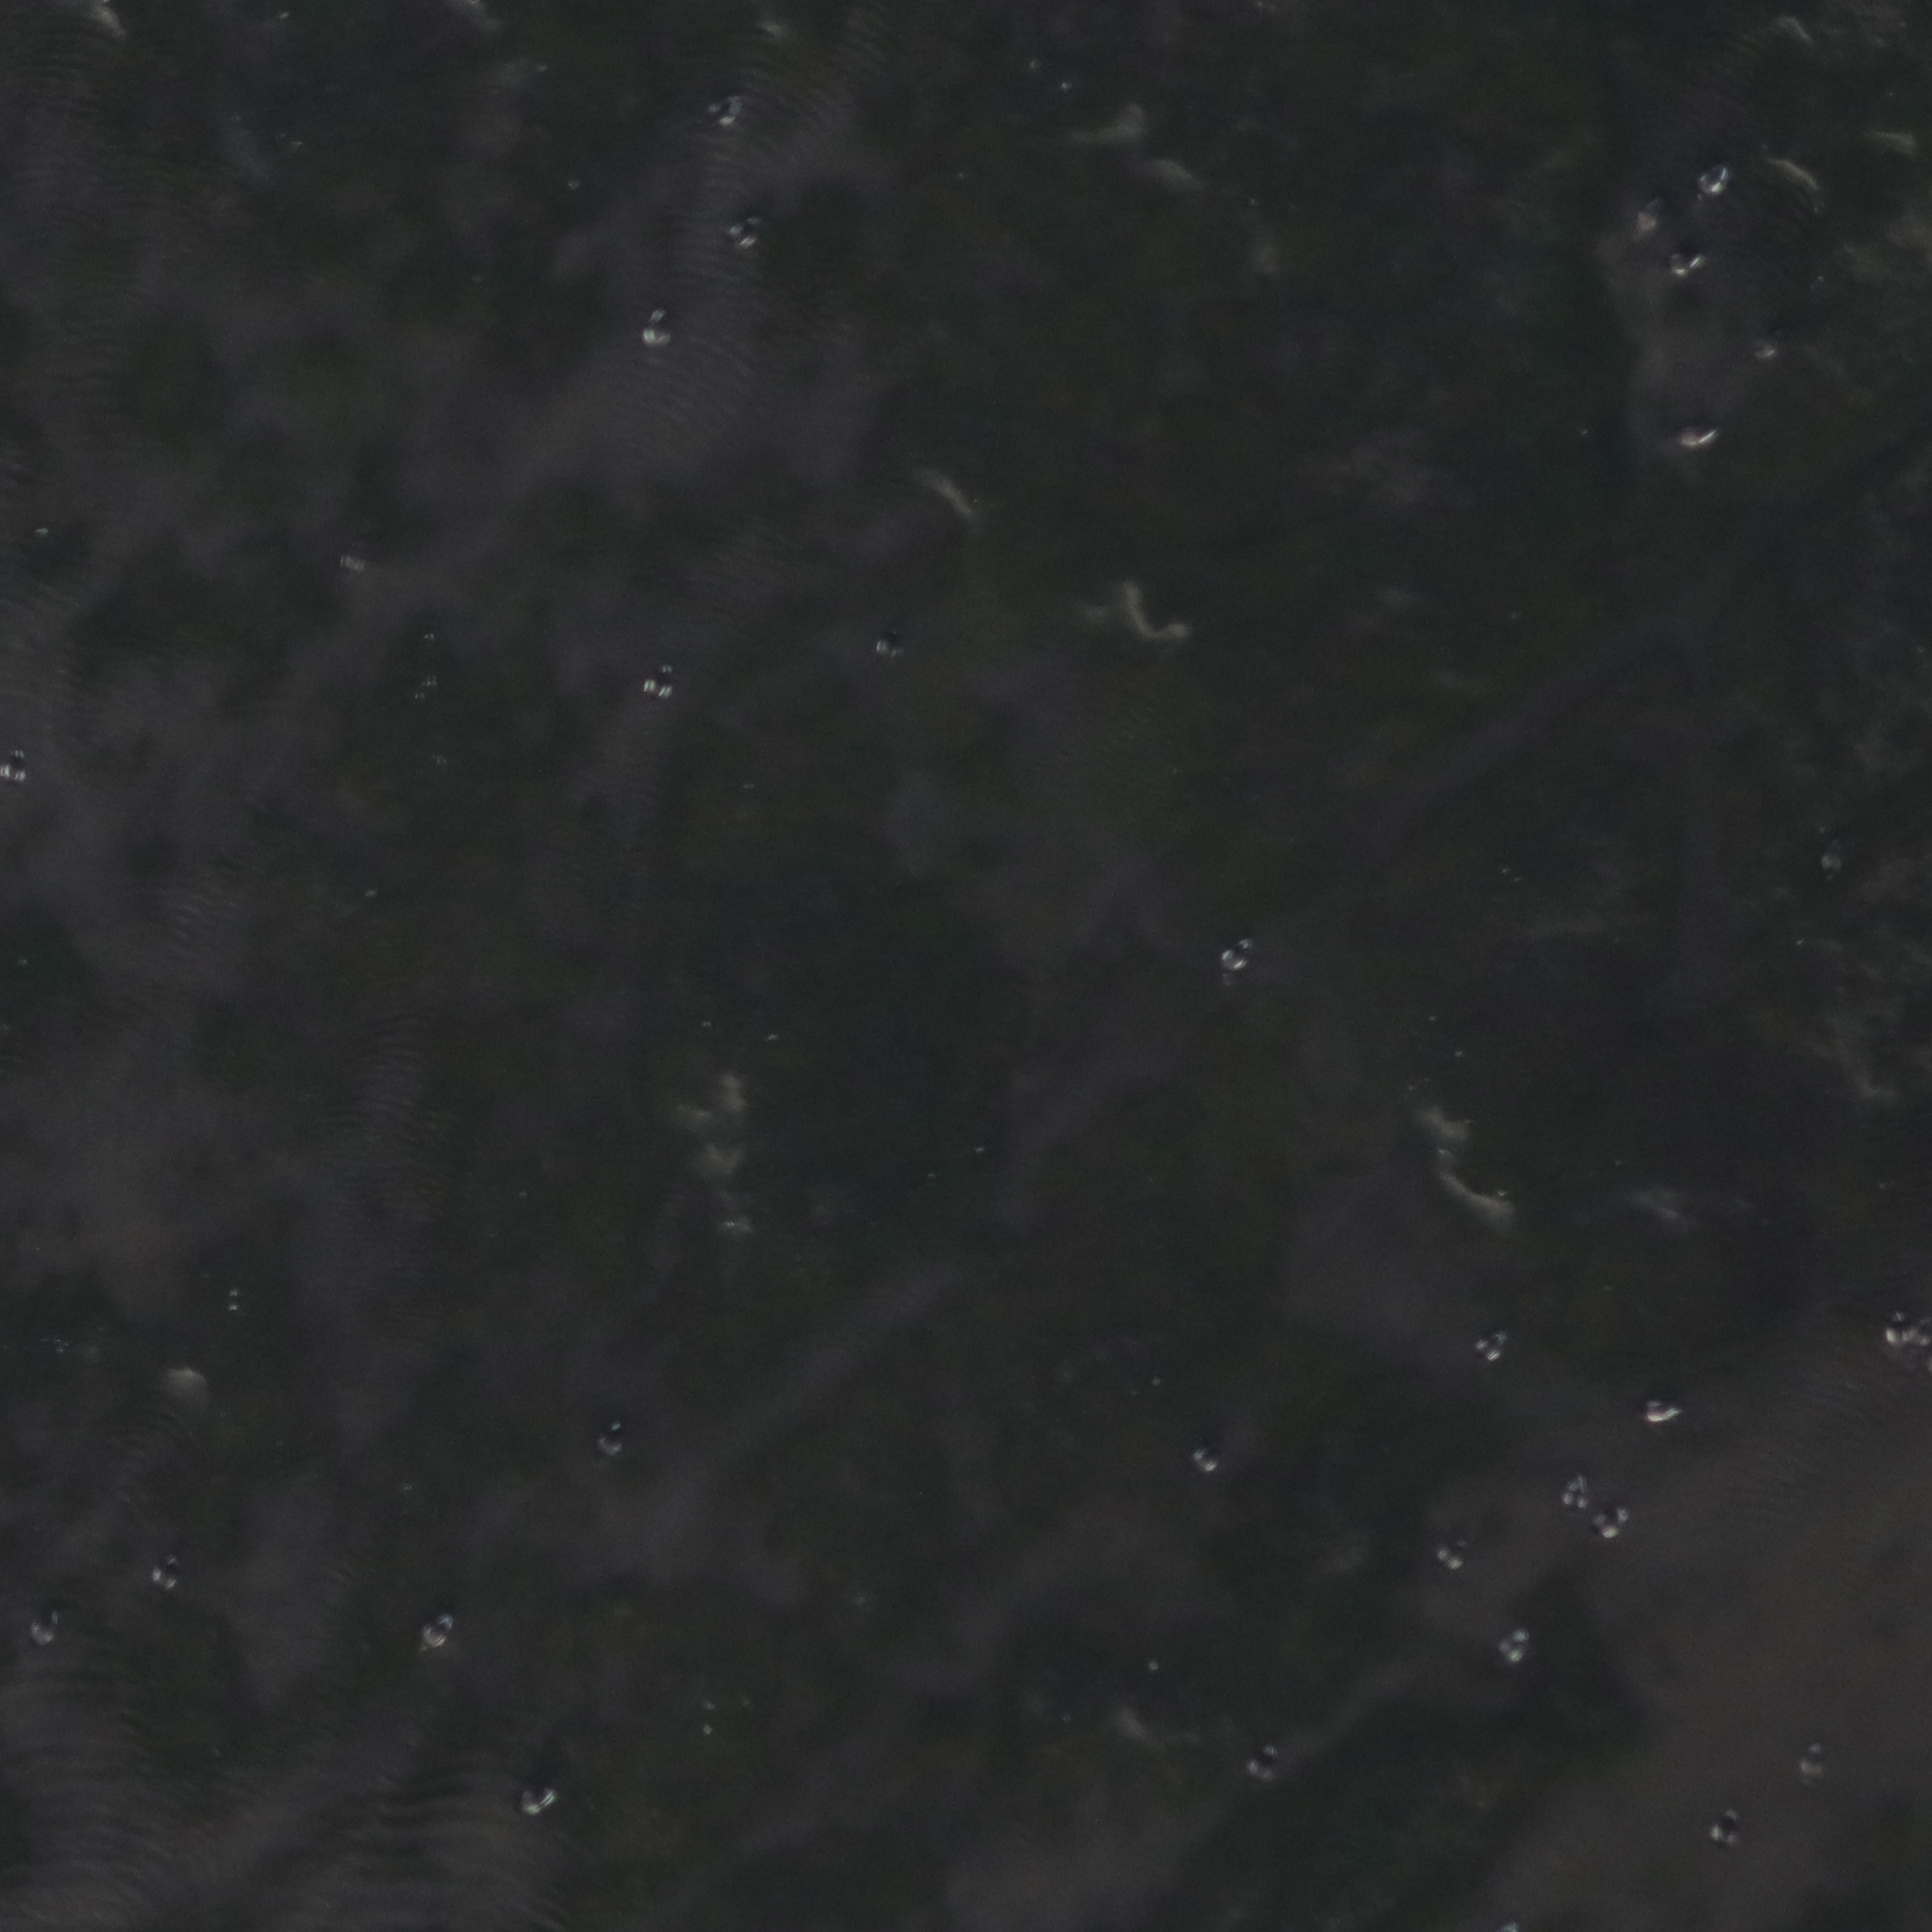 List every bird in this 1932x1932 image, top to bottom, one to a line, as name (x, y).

brant (723, 112)
brant (1710, 189)
brant (1654, 219)
brant (742, 236)
brant (1682, 261)
brant (658, 339)
brant (1697, 432)
brant (888, 633)
brant (660, 688)
brant (10, 768)
brant (1236, 957)
brant (1900, 1333)
brant (1497, 1340)
brant (1657, 1410)
brant (611, 1443)
brant (1199, 1457)
brant (1577, 1483)
brant (1618, 1523)
brant (1454, 1550)
brant (170, 1578)
brant (48, 1631)
brant (435, 1631)
brant (1516, 1648)
brant (1262, 1760)
brant (1812, 1765)
brant (531, 1794)
brant (1725, 1831)